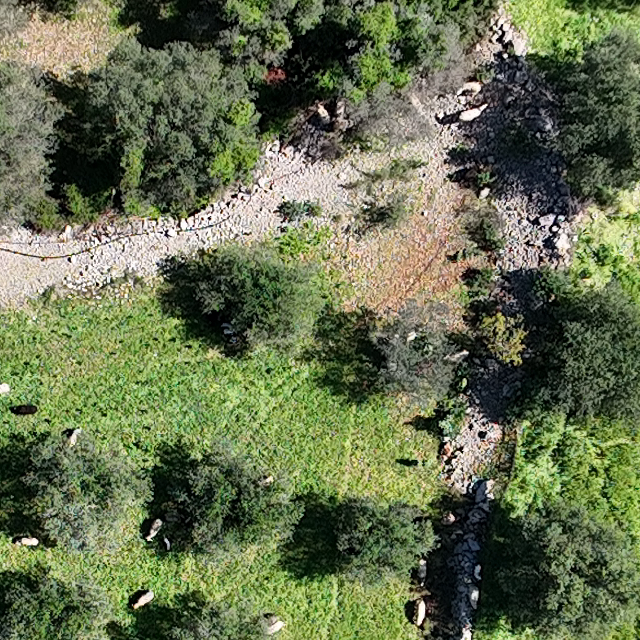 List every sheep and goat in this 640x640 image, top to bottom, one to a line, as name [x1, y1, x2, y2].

sheep [457, 82, 480, 96]
sheep [336, 99, 345, 120]
sheep [315, 101, 330, 123]
sheep [460, 104, 488, 122]
sheep [332, 118, 353, 132]
sheep [459, 169, 477, 186]
sheep [406, 330, 417, 342]
sheep [442, 349, 468, 363]
sheep [0, 382, 10, 402]
sheep [8, 406, 37, 414]
sheep [69, 427, 82, 447]
sheep [441, 441, 455, 461]
sheep [259, 476, 274, 488]
sheep [145, 518, 163, 542]
sheep [16, 537, 38, 546]
sheep [164, 538, 170, 550]
sheep [417, 558, 426, 588]
sheep [133, 590, 154, 610]
sheep [416, 598, 426, 627]
sheep [258, 620, 283, 636]